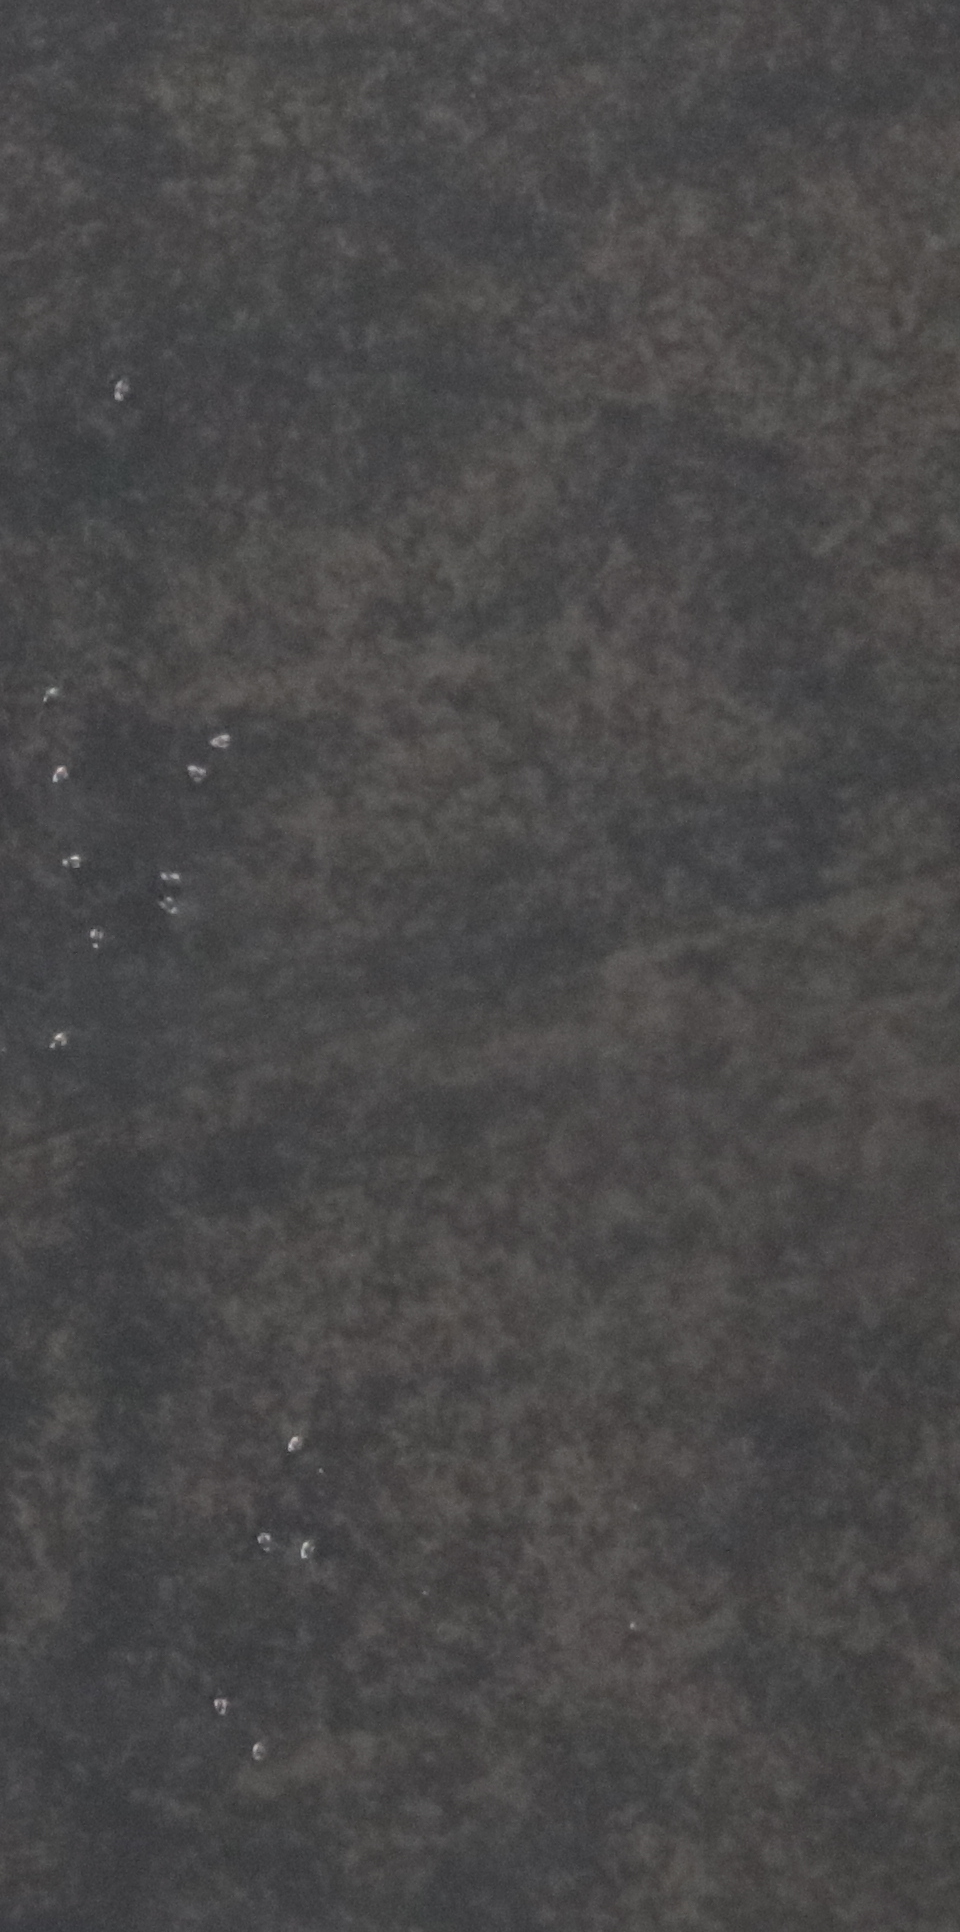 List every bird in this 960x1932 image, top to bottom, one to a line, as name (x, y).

brant (129, 392)
brant (54, 702)
brant (227, 739)
brant (60, 769)
brant (201, 777)
brant (64, 853)
brant (177, 867)
brant (167, 910)
brant (96, 941)
brant (60, 1039)
brant (293, 1454)
brant (268, 1543)
brant (316, 1544)
brant (227, 1702)
brant (268, 1743)